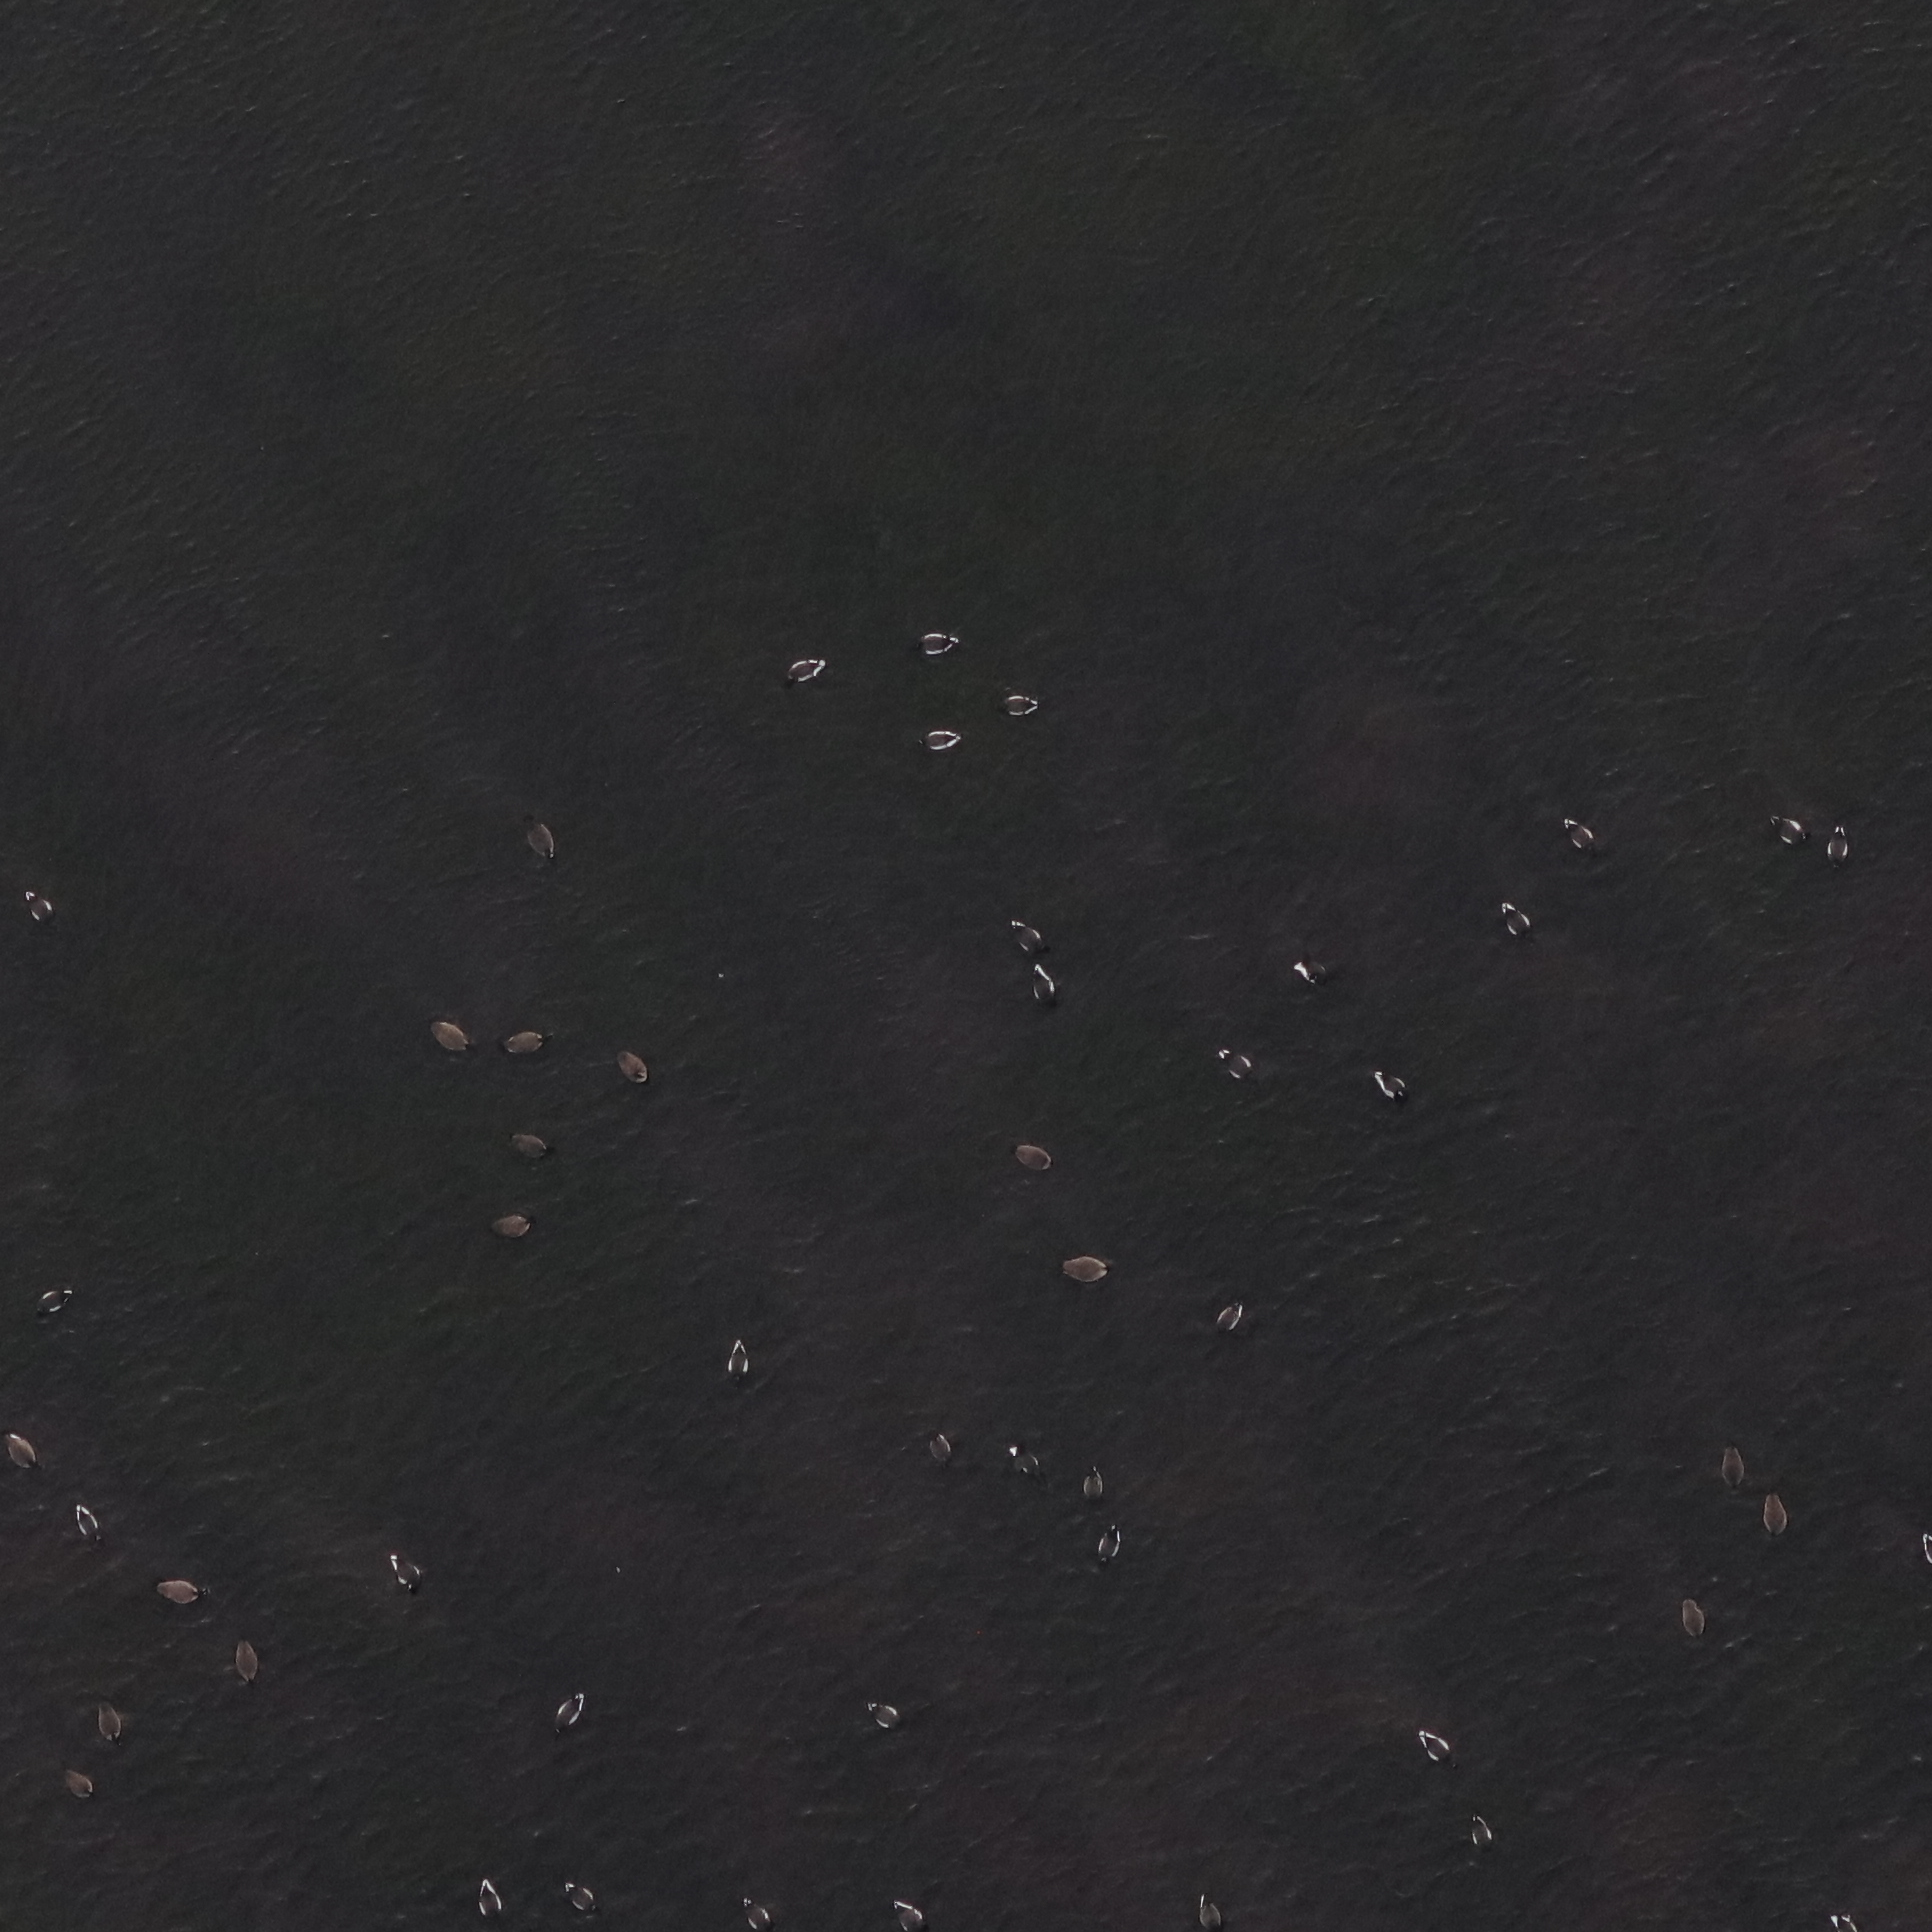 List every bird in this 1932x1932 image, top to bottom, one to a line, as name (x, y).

brant (936, 645)
brant (804, 672)
brant (1018, 705)
brant (939, 740)
brant (1793, 833)
brant (1581, 835)
Canada goose (541, 840)
brant (1840, 846)
brant (39, 908)
brant (1517, 921)
brant (1029, 936)
brant (1310, 975)
brant (1045, 985)
Canada goose (450, 1036)
Canada goose (525, 1044)
brant (1236, 1064)
Canada goose (632, 1065)
brant (1392, 1086)
Canada goose (530, 1147)
Canada goose (1032, 1158)
Canada goose (513, 1227)
Canada goose (1086, 1269)
brant (54, 1301)
brant (1231, 1317)
brant (741, 1361)
brant (941, 1448)
Canada goose (22, 1453)
brant (1025, 1460)
Canada goose (1734, 1468)
brant (1092, 1486)
Canada goose (1776, 1514)
brant (90, 1525)
brant (1109, 1545)
brant (409, 1574)
Canada goose (179, 1593)
Canada goose (1694, 1619)
Canada goose (247, 1662)
brant (570, 1712)
brant (886, 1716)
Canada goose (107, 1721)
brant (1436, 1749)
Canada goose (78, 1784)
brant (1481, 1832)
brant (582, 1899)
brant (490, 1901)
brant (758, 1917)
brant (1210, 1917)
brant (910, 1919)
brant (1846, 1930)